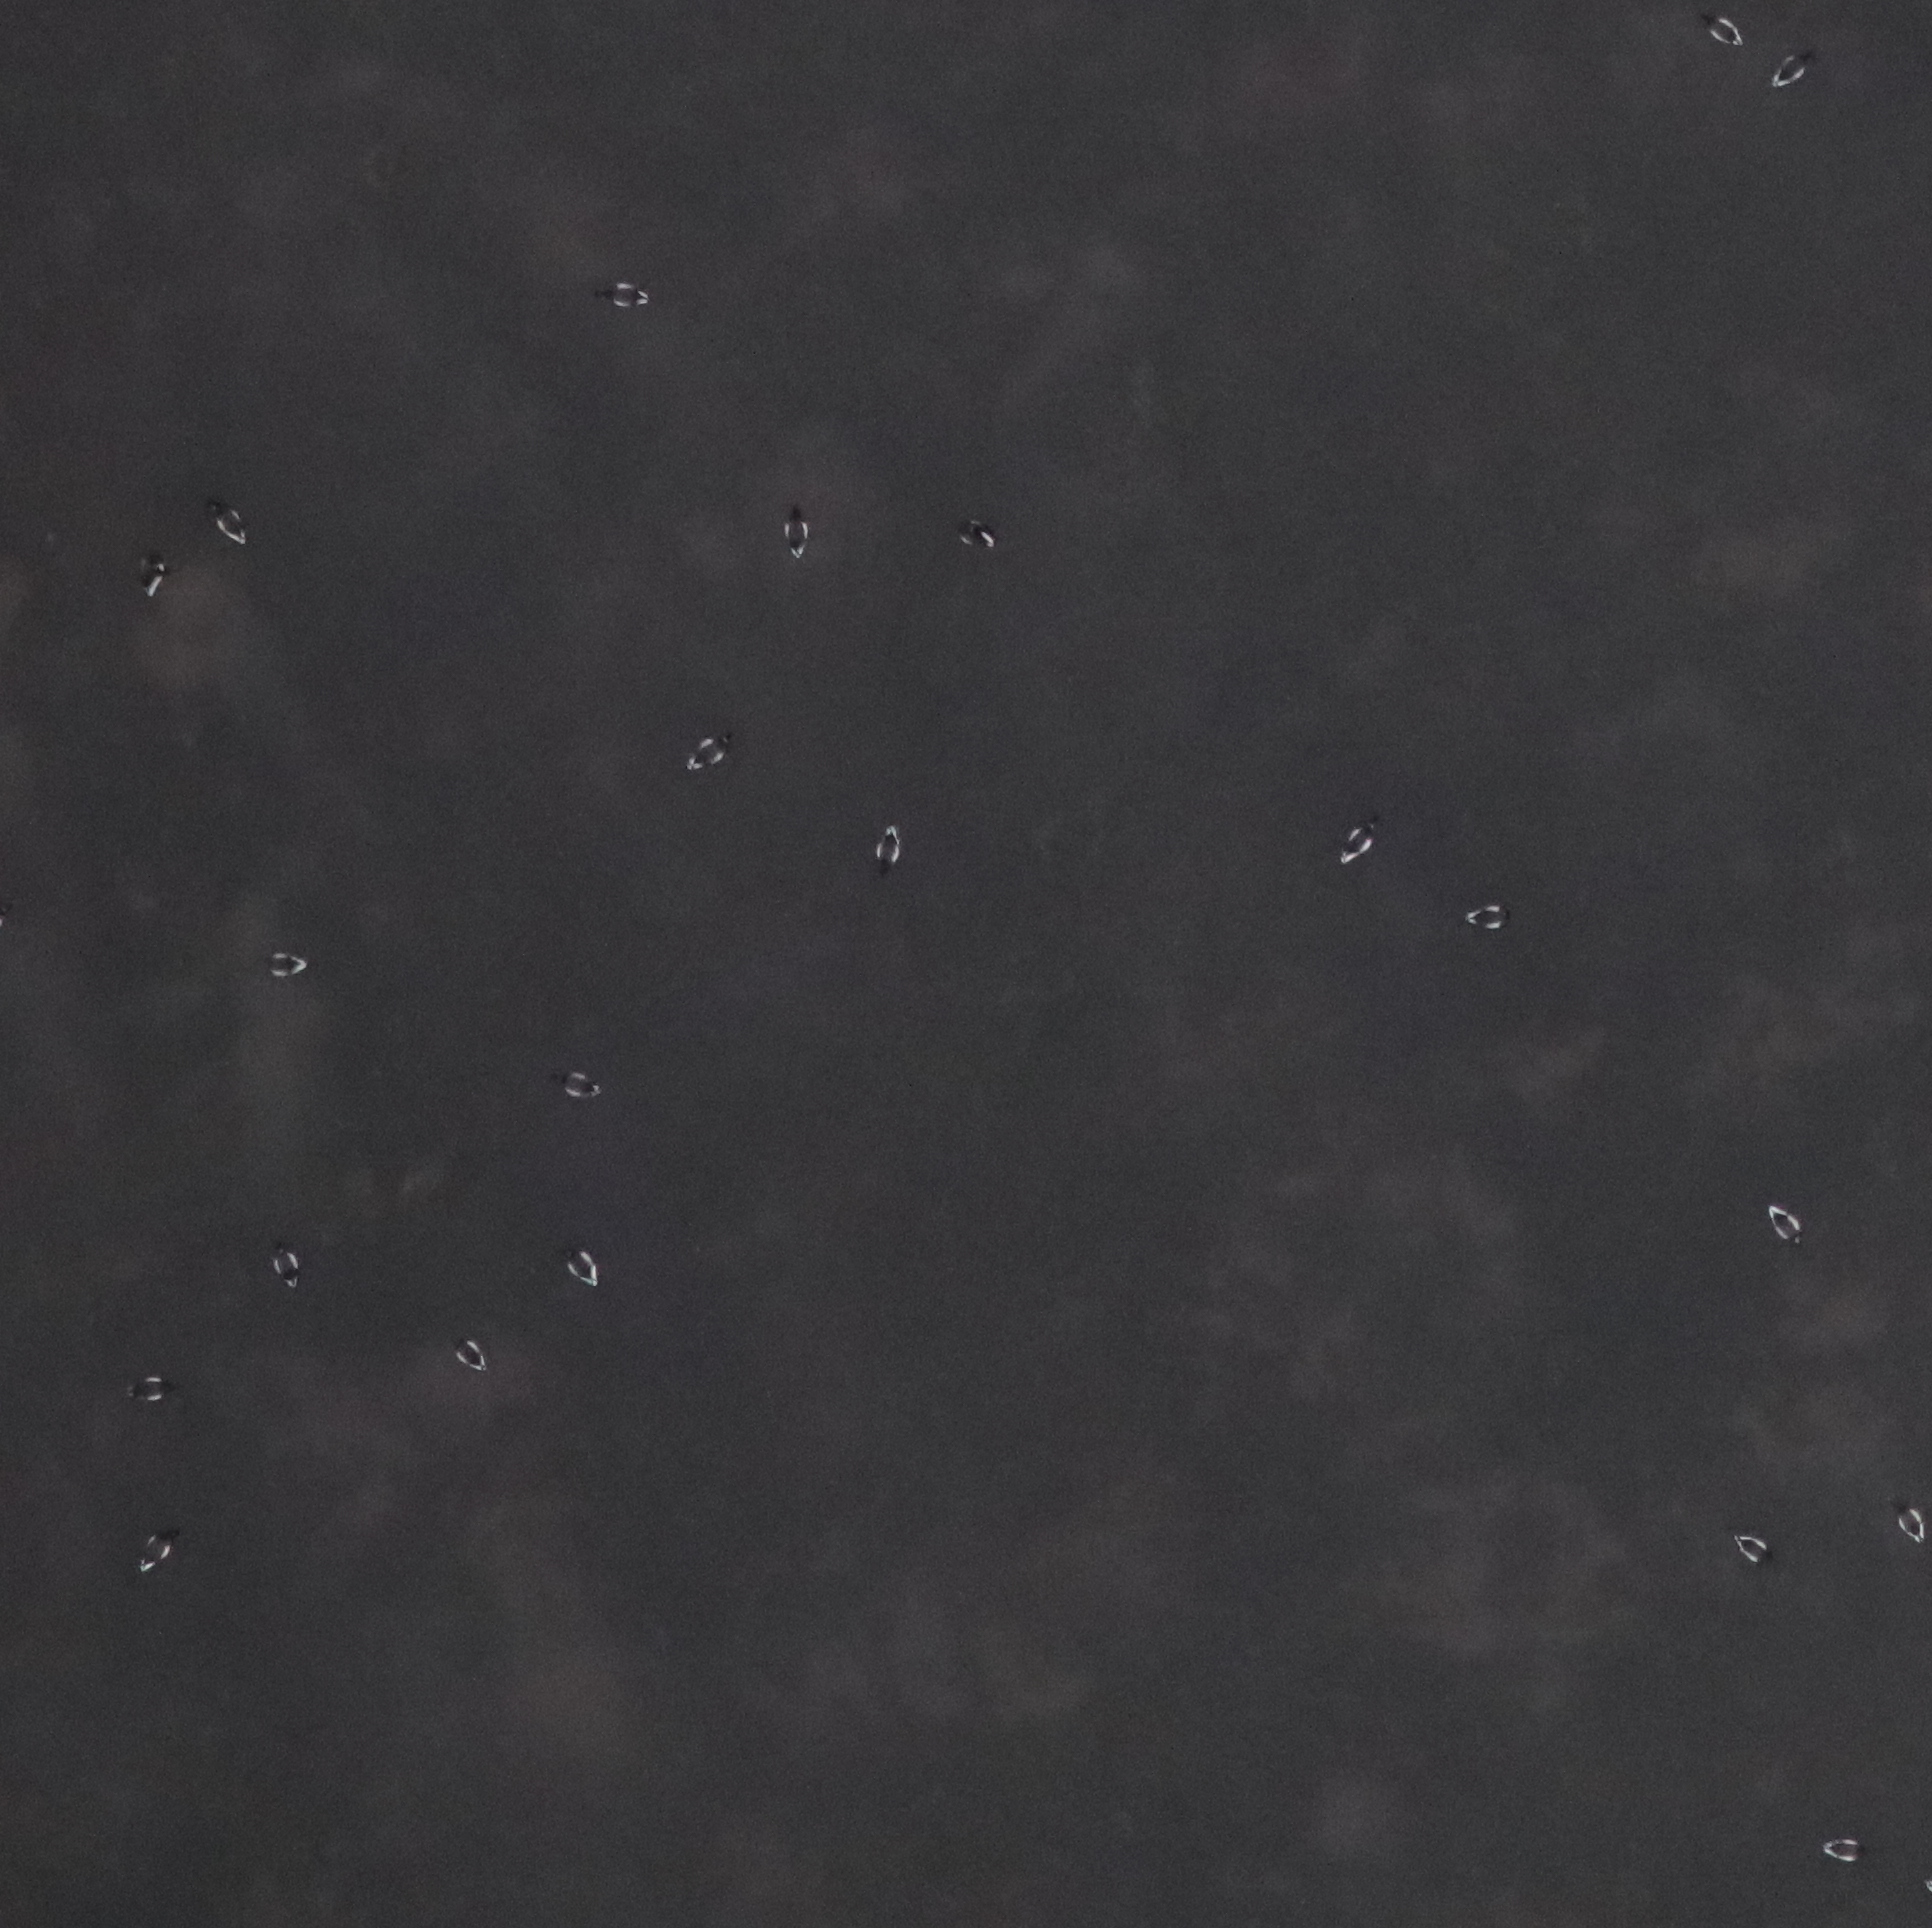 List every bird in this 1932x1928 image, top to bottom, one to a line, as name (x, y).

brant (1723, 31)
brant (1791, 69)
brant (625, 296)
brant (229, 523)
brant (798, 534)
brant (978, 537)
brant (153, 574)
brant (710, 754)
brant (1359, 843)
brant (888, 850)
brant (1490, 917)
brant (284, 964)
brant (578, 1086)
brant (1786, 1224)
brant (286, 1265)
brant (583, 1265)
brant (470, 1355)
brant (151, 1388)
brant (1909, 1519)
brant (158, 1548)
brant (1753, 1548)
brant (1846, 1849)